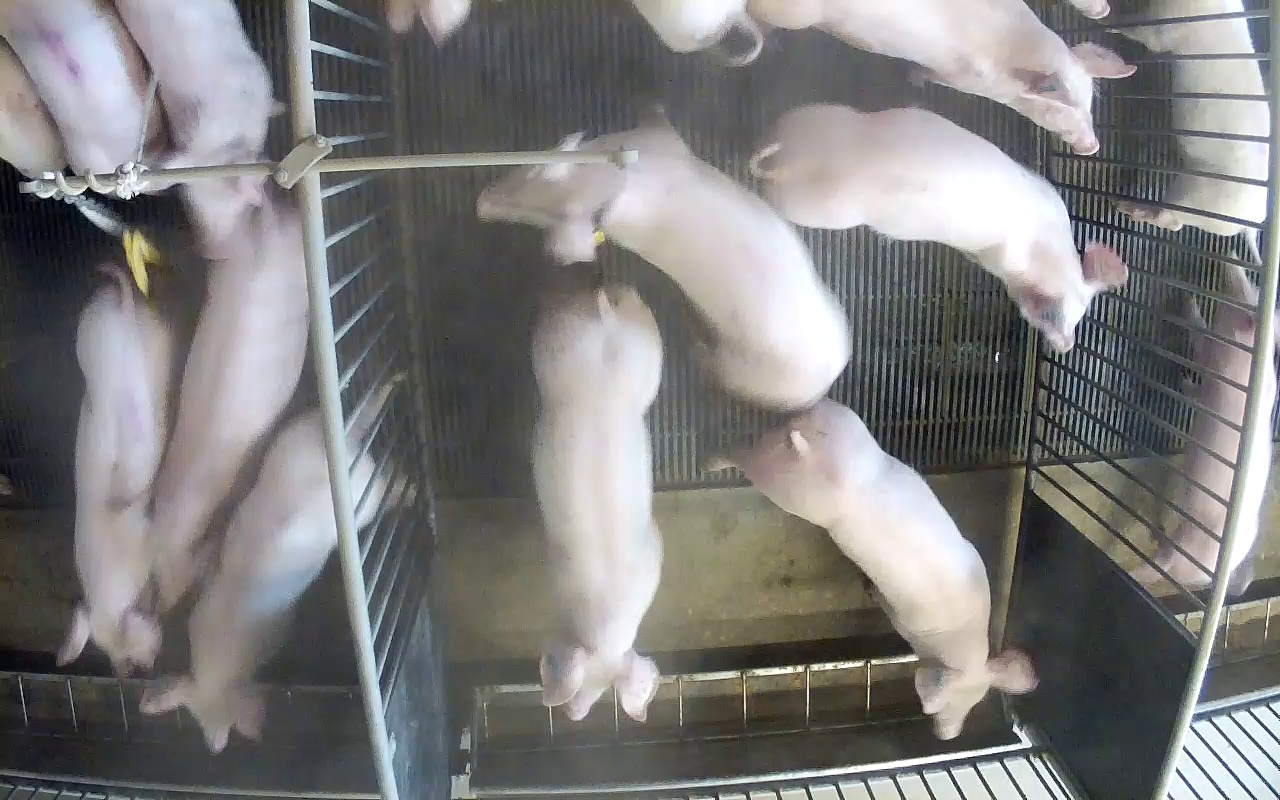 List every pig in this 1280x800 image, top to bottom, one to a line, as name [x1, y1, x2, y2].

pig [1, 0, 169, 200]
pig [113, 0, 286, 260]
pig [379, 0, 473, 52]
pig [629, 0, 765, 69]
pig [748, 1, 1138, 158]
pig [1099, 2, 1271, 265]
pig [0, 37, 71, 181]
pig [478, 103, 855, 417]
pig [750, 104, 1128, 352]
pig [113, 191, 311, 616]
pig [1127, 252, 1269, 587]
pig [56, 263, 190, 682]
pig [532, 279, 663, 729]
pig [139, 369, 417, 755]
pig [696, 396, 1039, 741]